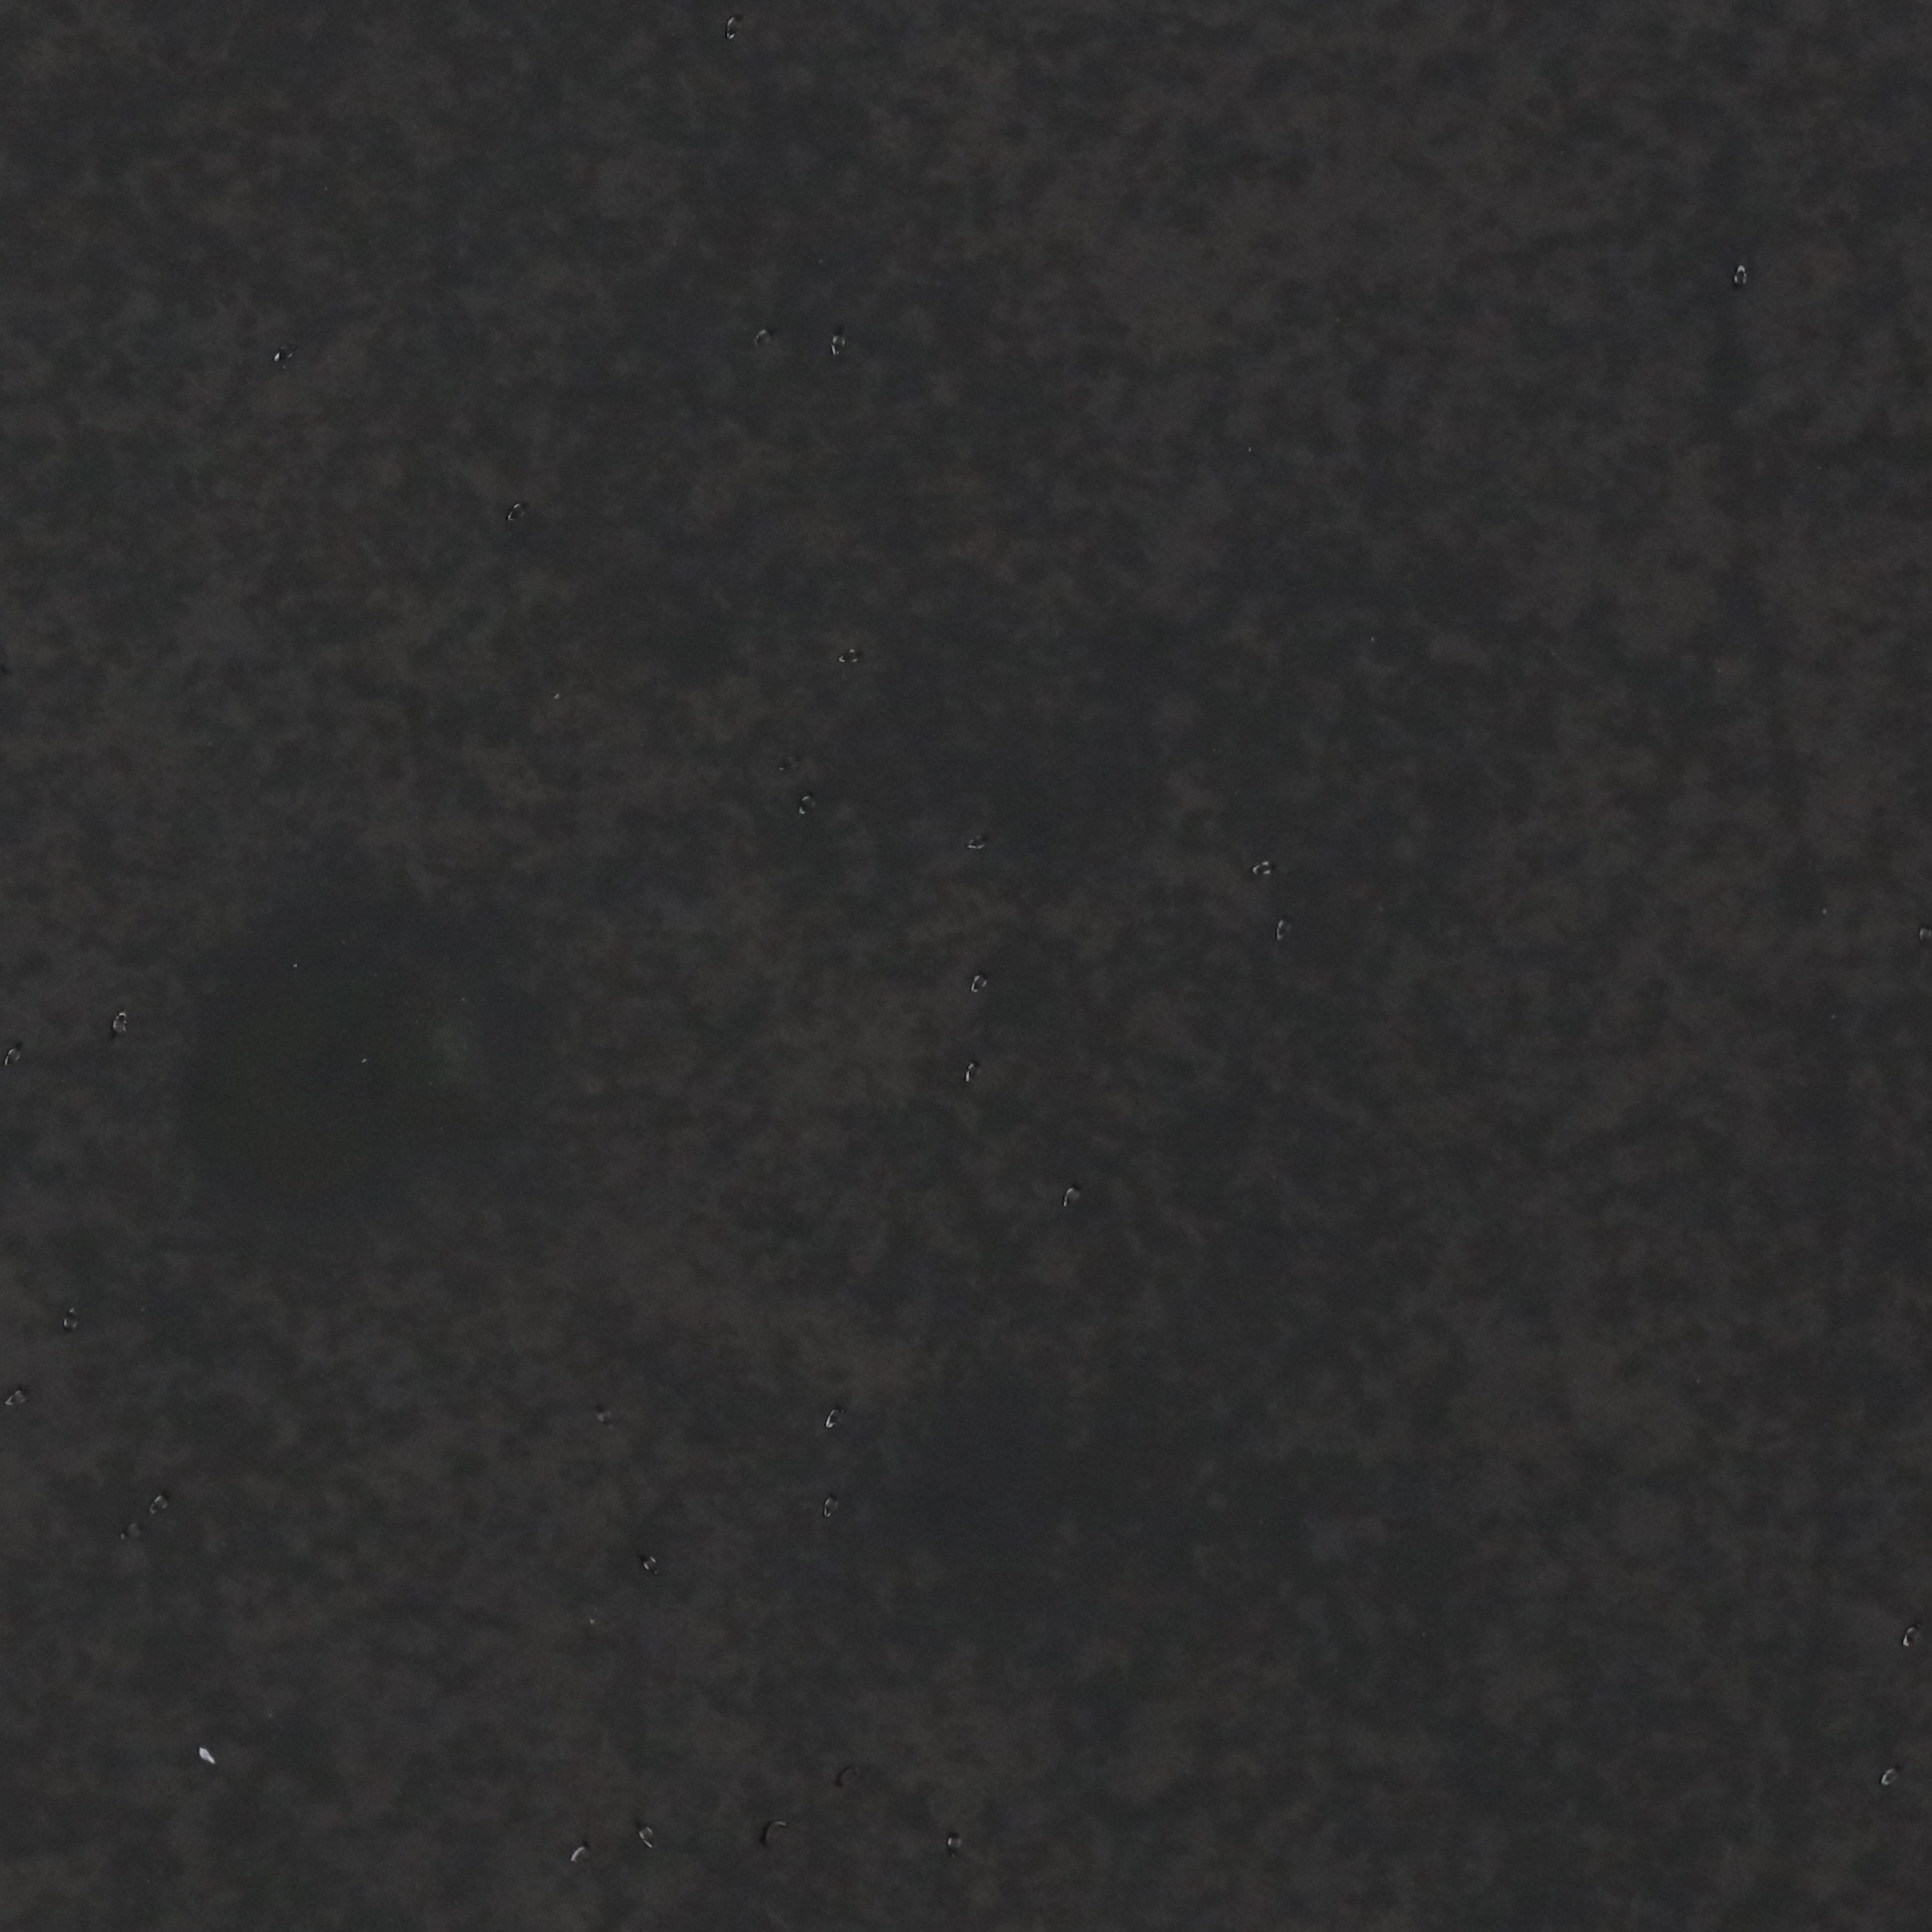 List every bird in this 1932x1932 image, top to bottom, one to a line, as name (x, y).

brant (733, 25)
brant (1740, 277)
brant (755, 336)
brant (839, 343)
brant (289, 348)
brant (520, 508)
brant (850, 656)
brant (785, 763)
brant (805, 804)
brant (979, 846)
brant (1262, 868)
brant (1281, 931)
brant (1928, 933)
brant (979, 983)
brant (118, 1024)
brant (13, 1055)
brant (971, 1069)
brant (1072, 1195)
brant (70, 1321)
brant (16, 1397)
brant (603, 1417)
brant (833, 1417)
brant (159, 1503)
brant (830, 1505)
brant (135, 1533)
brant (650, 1563)
brant (1910, 1634)
gull (207, 1756)
Canada goose (850, 1772)
brant (1892, 1774)
Canada goose (777, 1833)
brant (646, 1836)
brant (954, 1843)
brant (582, 1852)